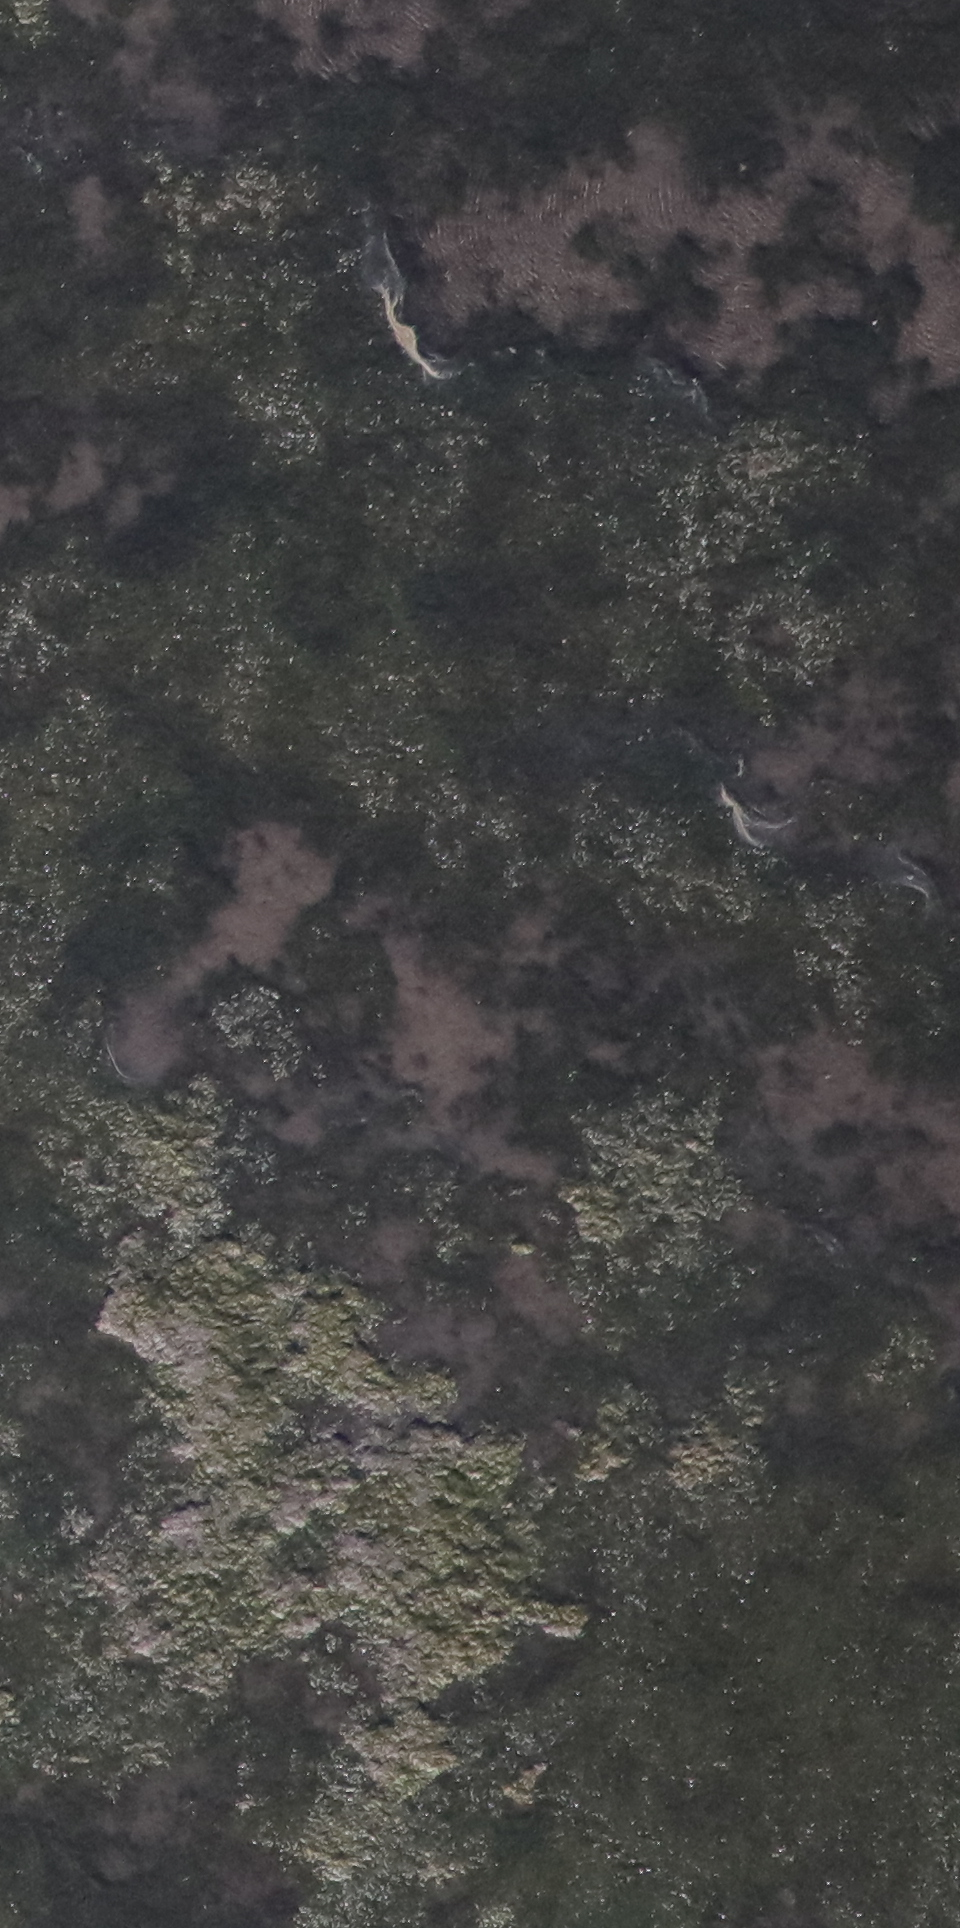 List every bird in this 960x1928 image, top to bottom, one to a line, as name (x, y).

None